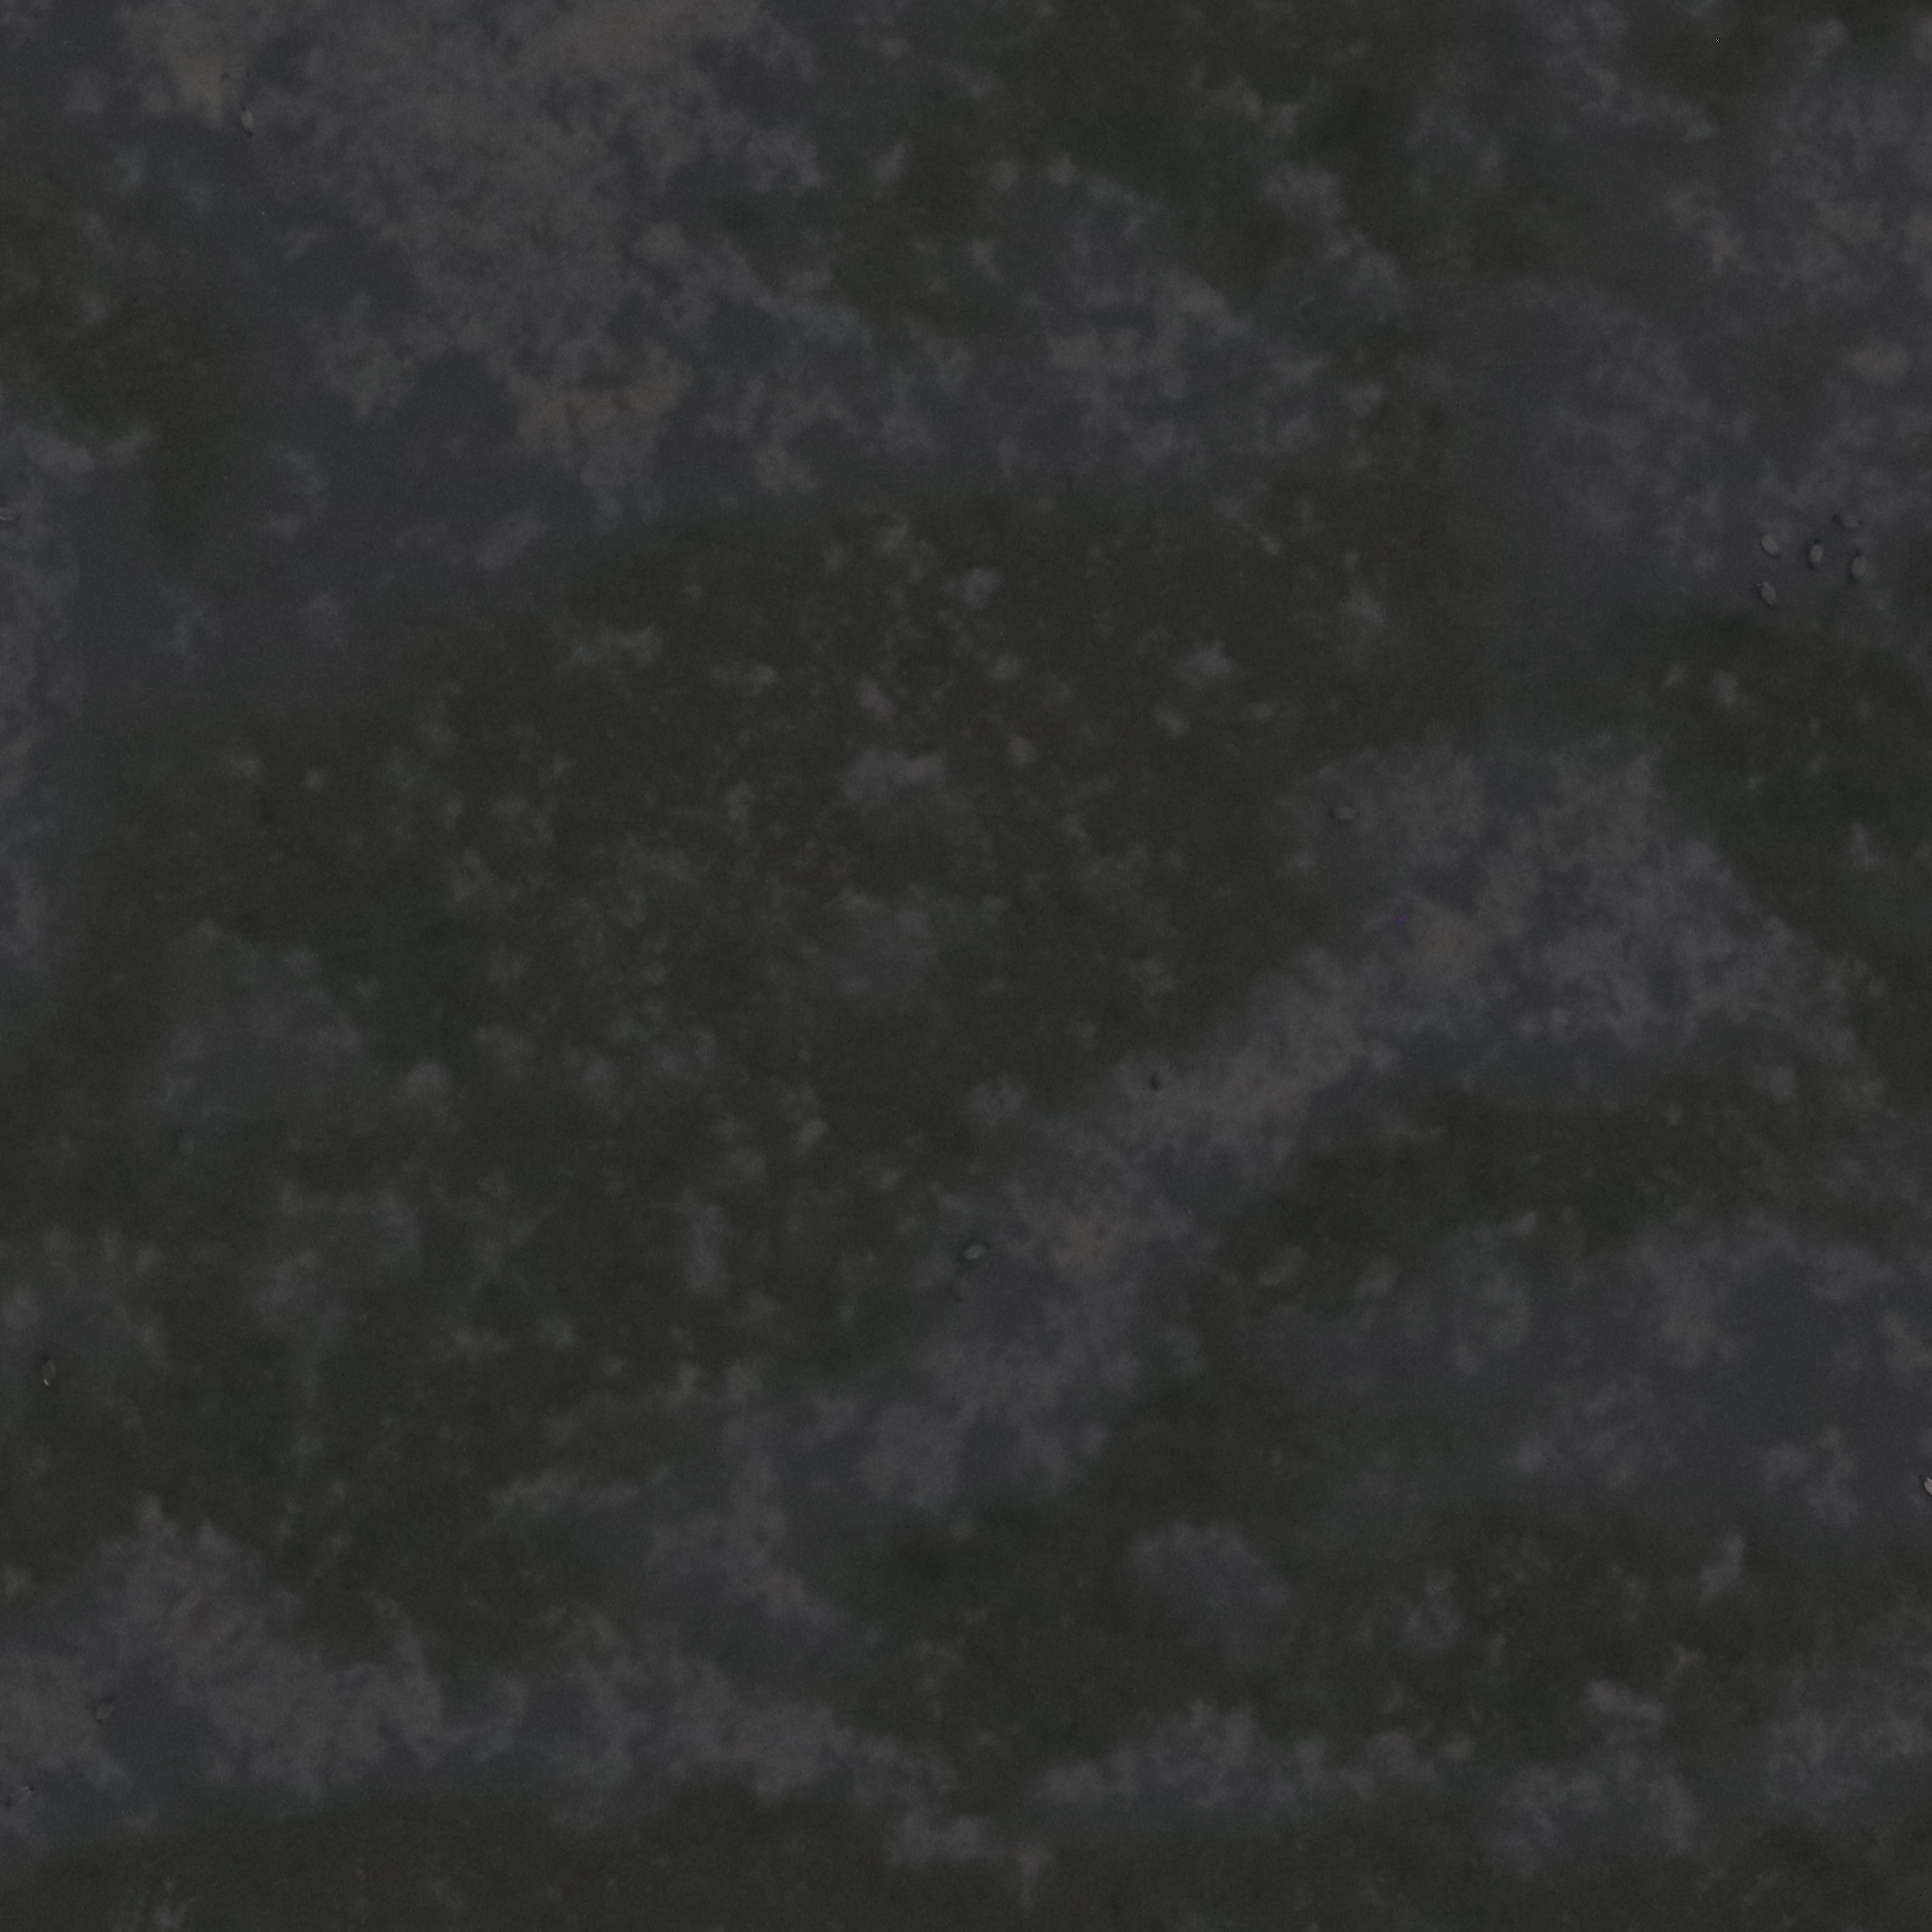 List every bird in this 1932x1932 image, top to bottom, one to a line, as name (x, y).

Canada goose (233, 68)
Canada goose (246, 119)
Canada goose (7, 511)
Canada goose (1850, 521)
Canada goose (1781, 542)
Canada goose (1824, 554)
Canada goose (1854, 571)
Canada goose (1780, 595)
Canada goose (1352, 804)
Canada goose (1157, 1076)
Canada goose (194, 1146)
Canada goose (978, 1247)
Canada goose (959, 1281)
Canada goose (50, 1368)
Canada goose (1930, 1483)
Canada goose (107, 1714)
Canada goose (20, 1789)